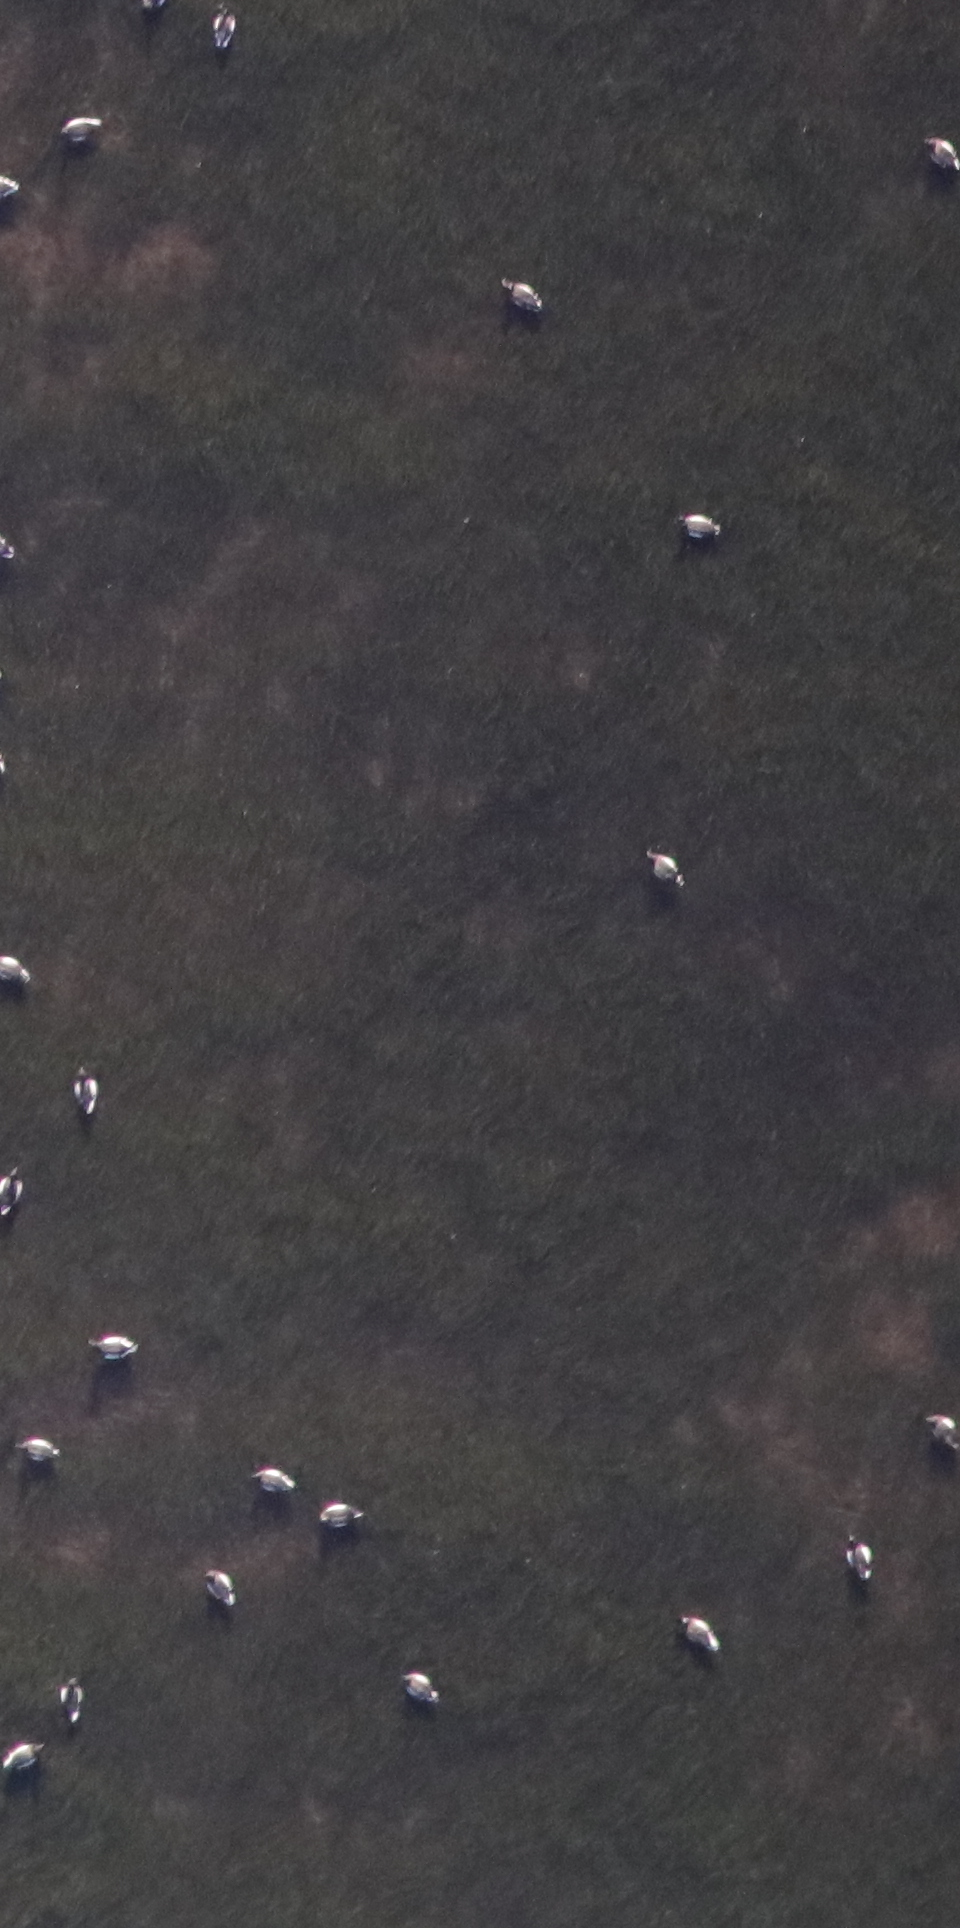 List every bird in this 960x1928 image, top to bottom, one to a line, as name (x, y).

brant (225, 27)
brant (80, 130)
brant (945, 152)
brant (523, 295)
brant (699, 528)
brant (663, 867)
brant (9, 969)
brant (86, 1091)
brant (9, 1192)
brant (113, 1348)
brant (945, 1431)
brant (37, 1450)
brant (272, 1480)
brant (342, 1515)
brant (858, 1558)
brant (219, 1587)
brant (698, 1634)
brant (419, 1686)
brant (73, 1699)
brant (23, 1758)